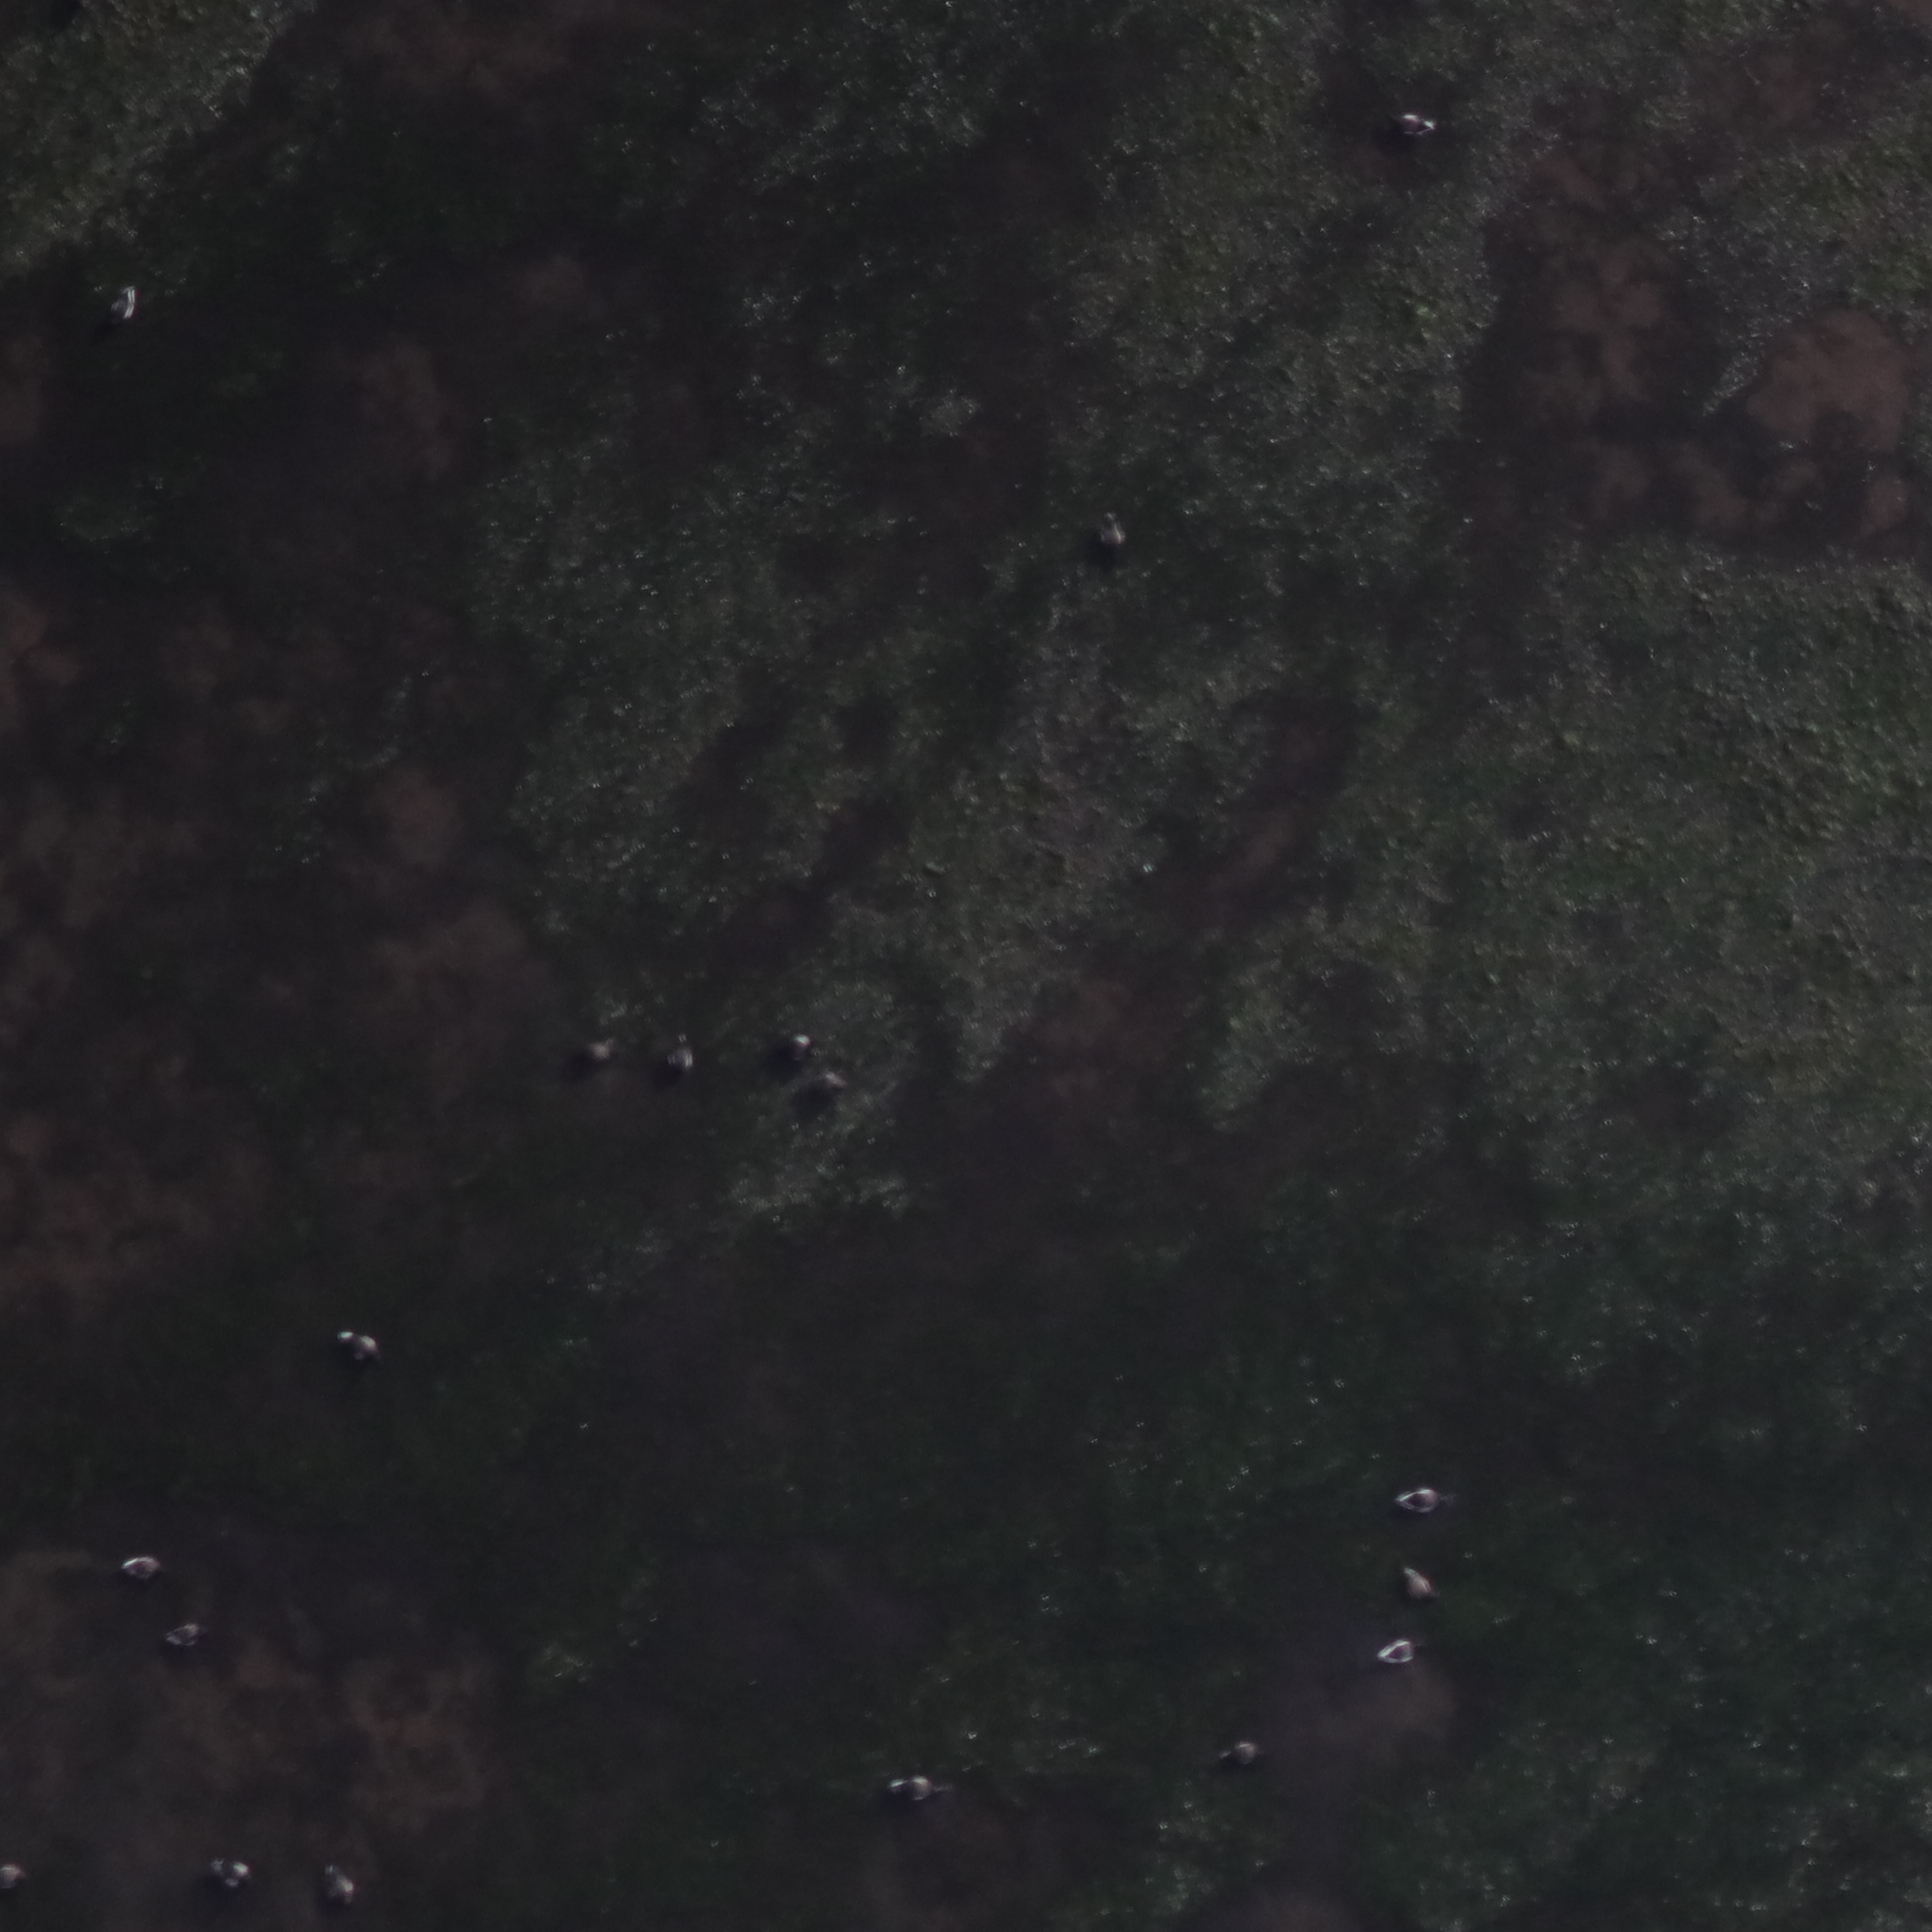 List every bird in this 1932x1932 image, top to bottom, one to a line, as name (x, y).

brant (1414, 124)
brant (125, 306)
brant (1112, 532)
brant (799, 1044)
brant (592, 1056)
brant (682, 1064)
brant (830, 1076)
brant (358, 1345)
brant (1422, 1501)
brant (142, 1563)
brant (1419, 1587)
brant (185, 1634)
brant (1403, 1651)
brant (1249, 1750)
brant (917, 1789)
brant (226, 1871)
brant (339, 1889)